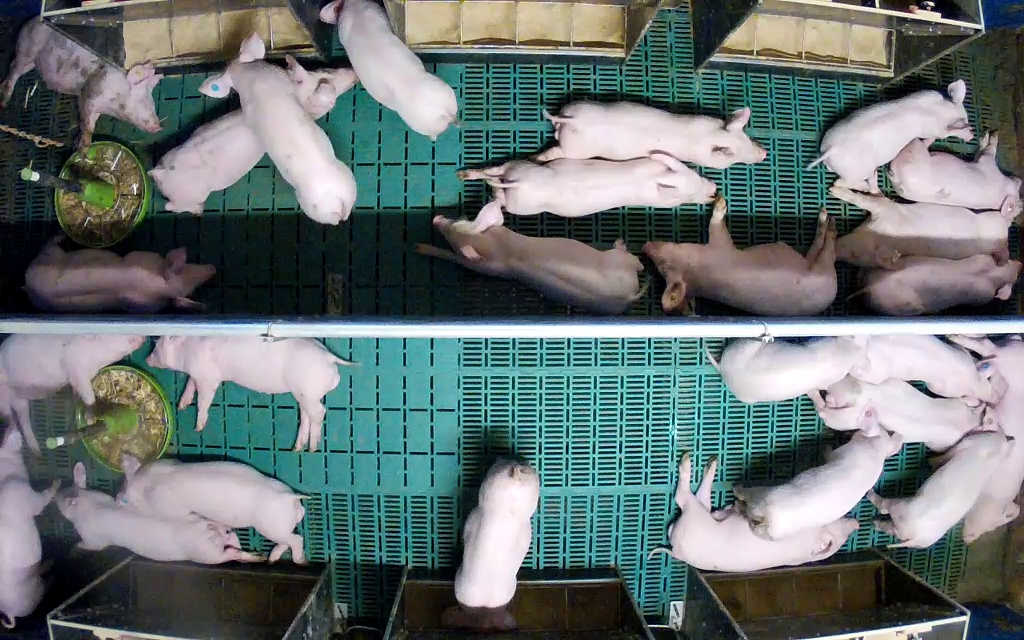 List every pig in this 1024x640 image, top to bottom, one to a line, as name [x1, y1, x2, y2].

pig [319, 0, 461, 140]
pig [1, 15, 167, 151]
pig [197, 33, 359, 224]
pig [146, 54, 359, 215]
pig [804, 77, 975, 194]
pig [530, 98, 770, 170]
pig [883, 129, 1023, 218]
pig [458, 152, 718, 220]
pig [827, 170, 1010, 272]
pig [413, 196, 648, 312]
pig [641, 196, 839, 316]
pig [24, 234, 218, 314]
pig [840, 244, 1022, 316]
pig [848, 332, 1003, 410]
pig [1, 333, 146, 457]
pig [945, 333, 1023, 543]
pig [146, 334, 362, 455]
pig [702, 335, 873, 404]
pig [806, 374, 987, 453]
pig [730, 404, 906, 542]
pig [864, 406, 1018, 552]
pig [0, 425, 62, 628]
pig [645, 451, 861, 573]
pig [116, 454, 313, 566]
pig [444, 458, 540, 630]
pig [53, 462, 269, 566]